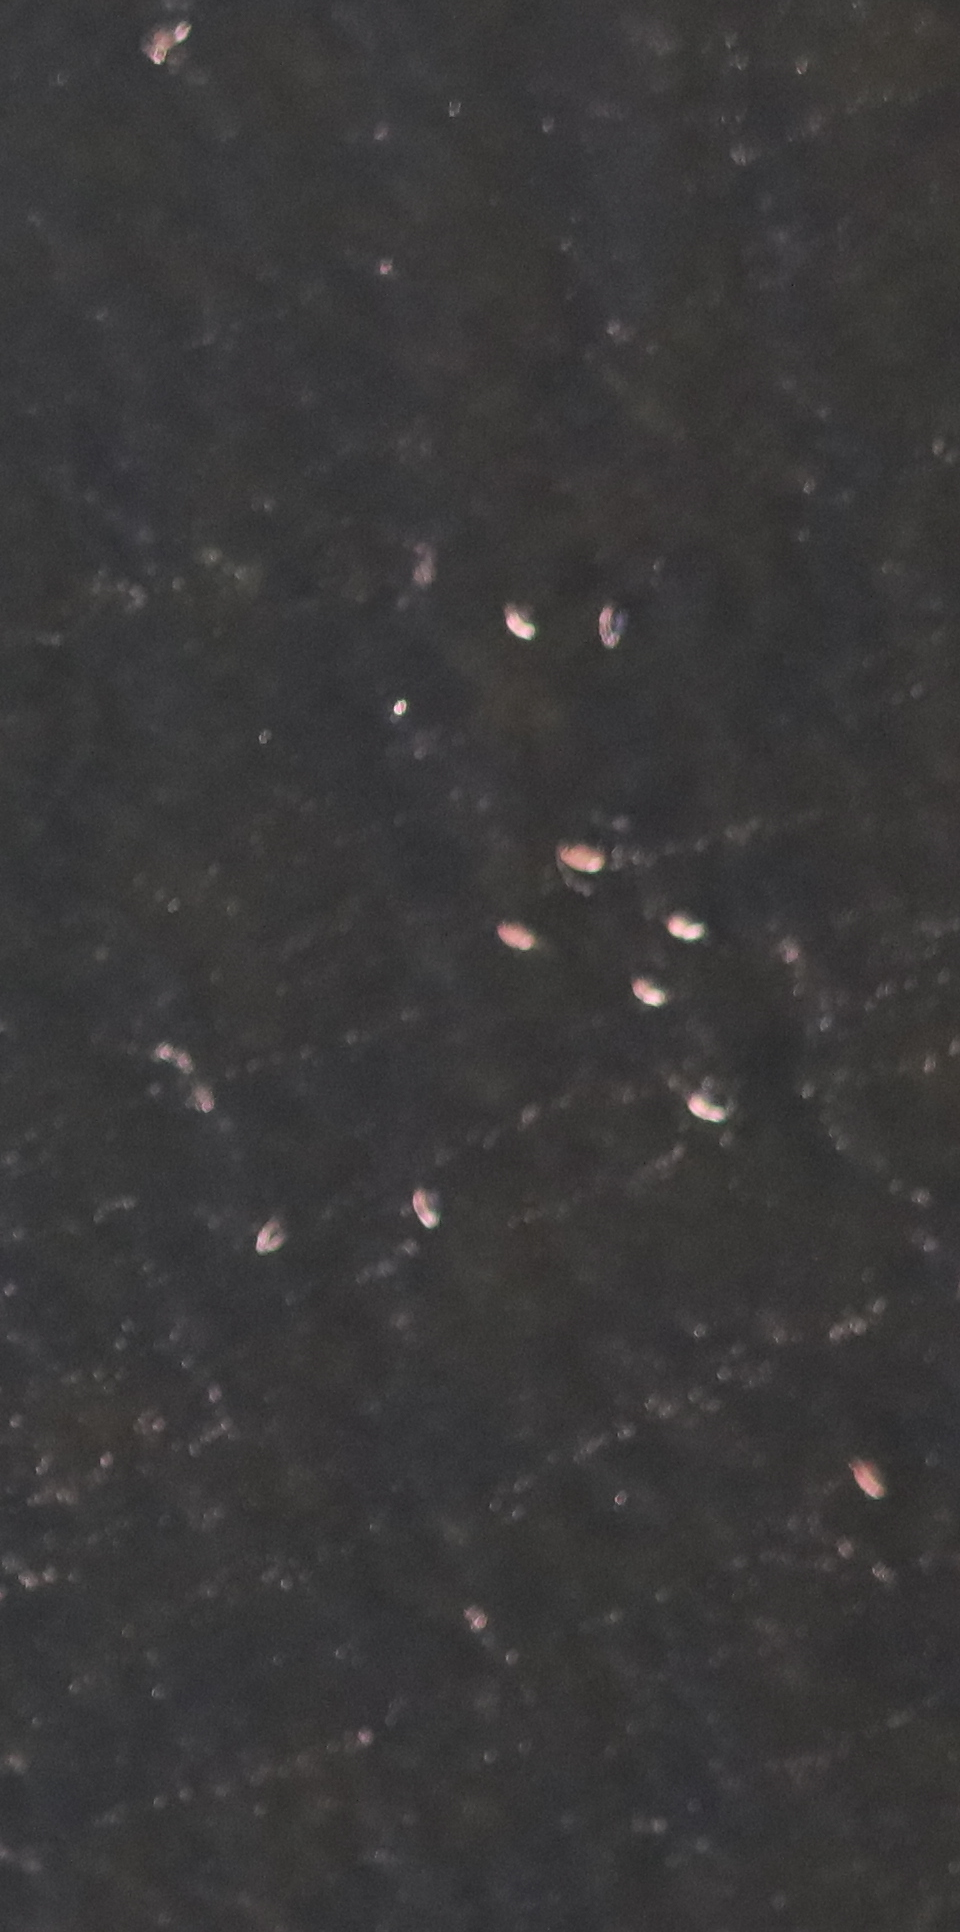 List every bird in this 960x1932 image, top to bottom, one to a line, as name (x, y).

other bird (172, 42)
other bird (521, 624)
other bird (610, 624)
other bird (583, 857)
other bird (682, 928)
other bird (521, 935)
other bird (653, 990)
other bird (711, 1108)
other bird (429, 1207)
other bird (269, 1240)
other bird (869, 1480)